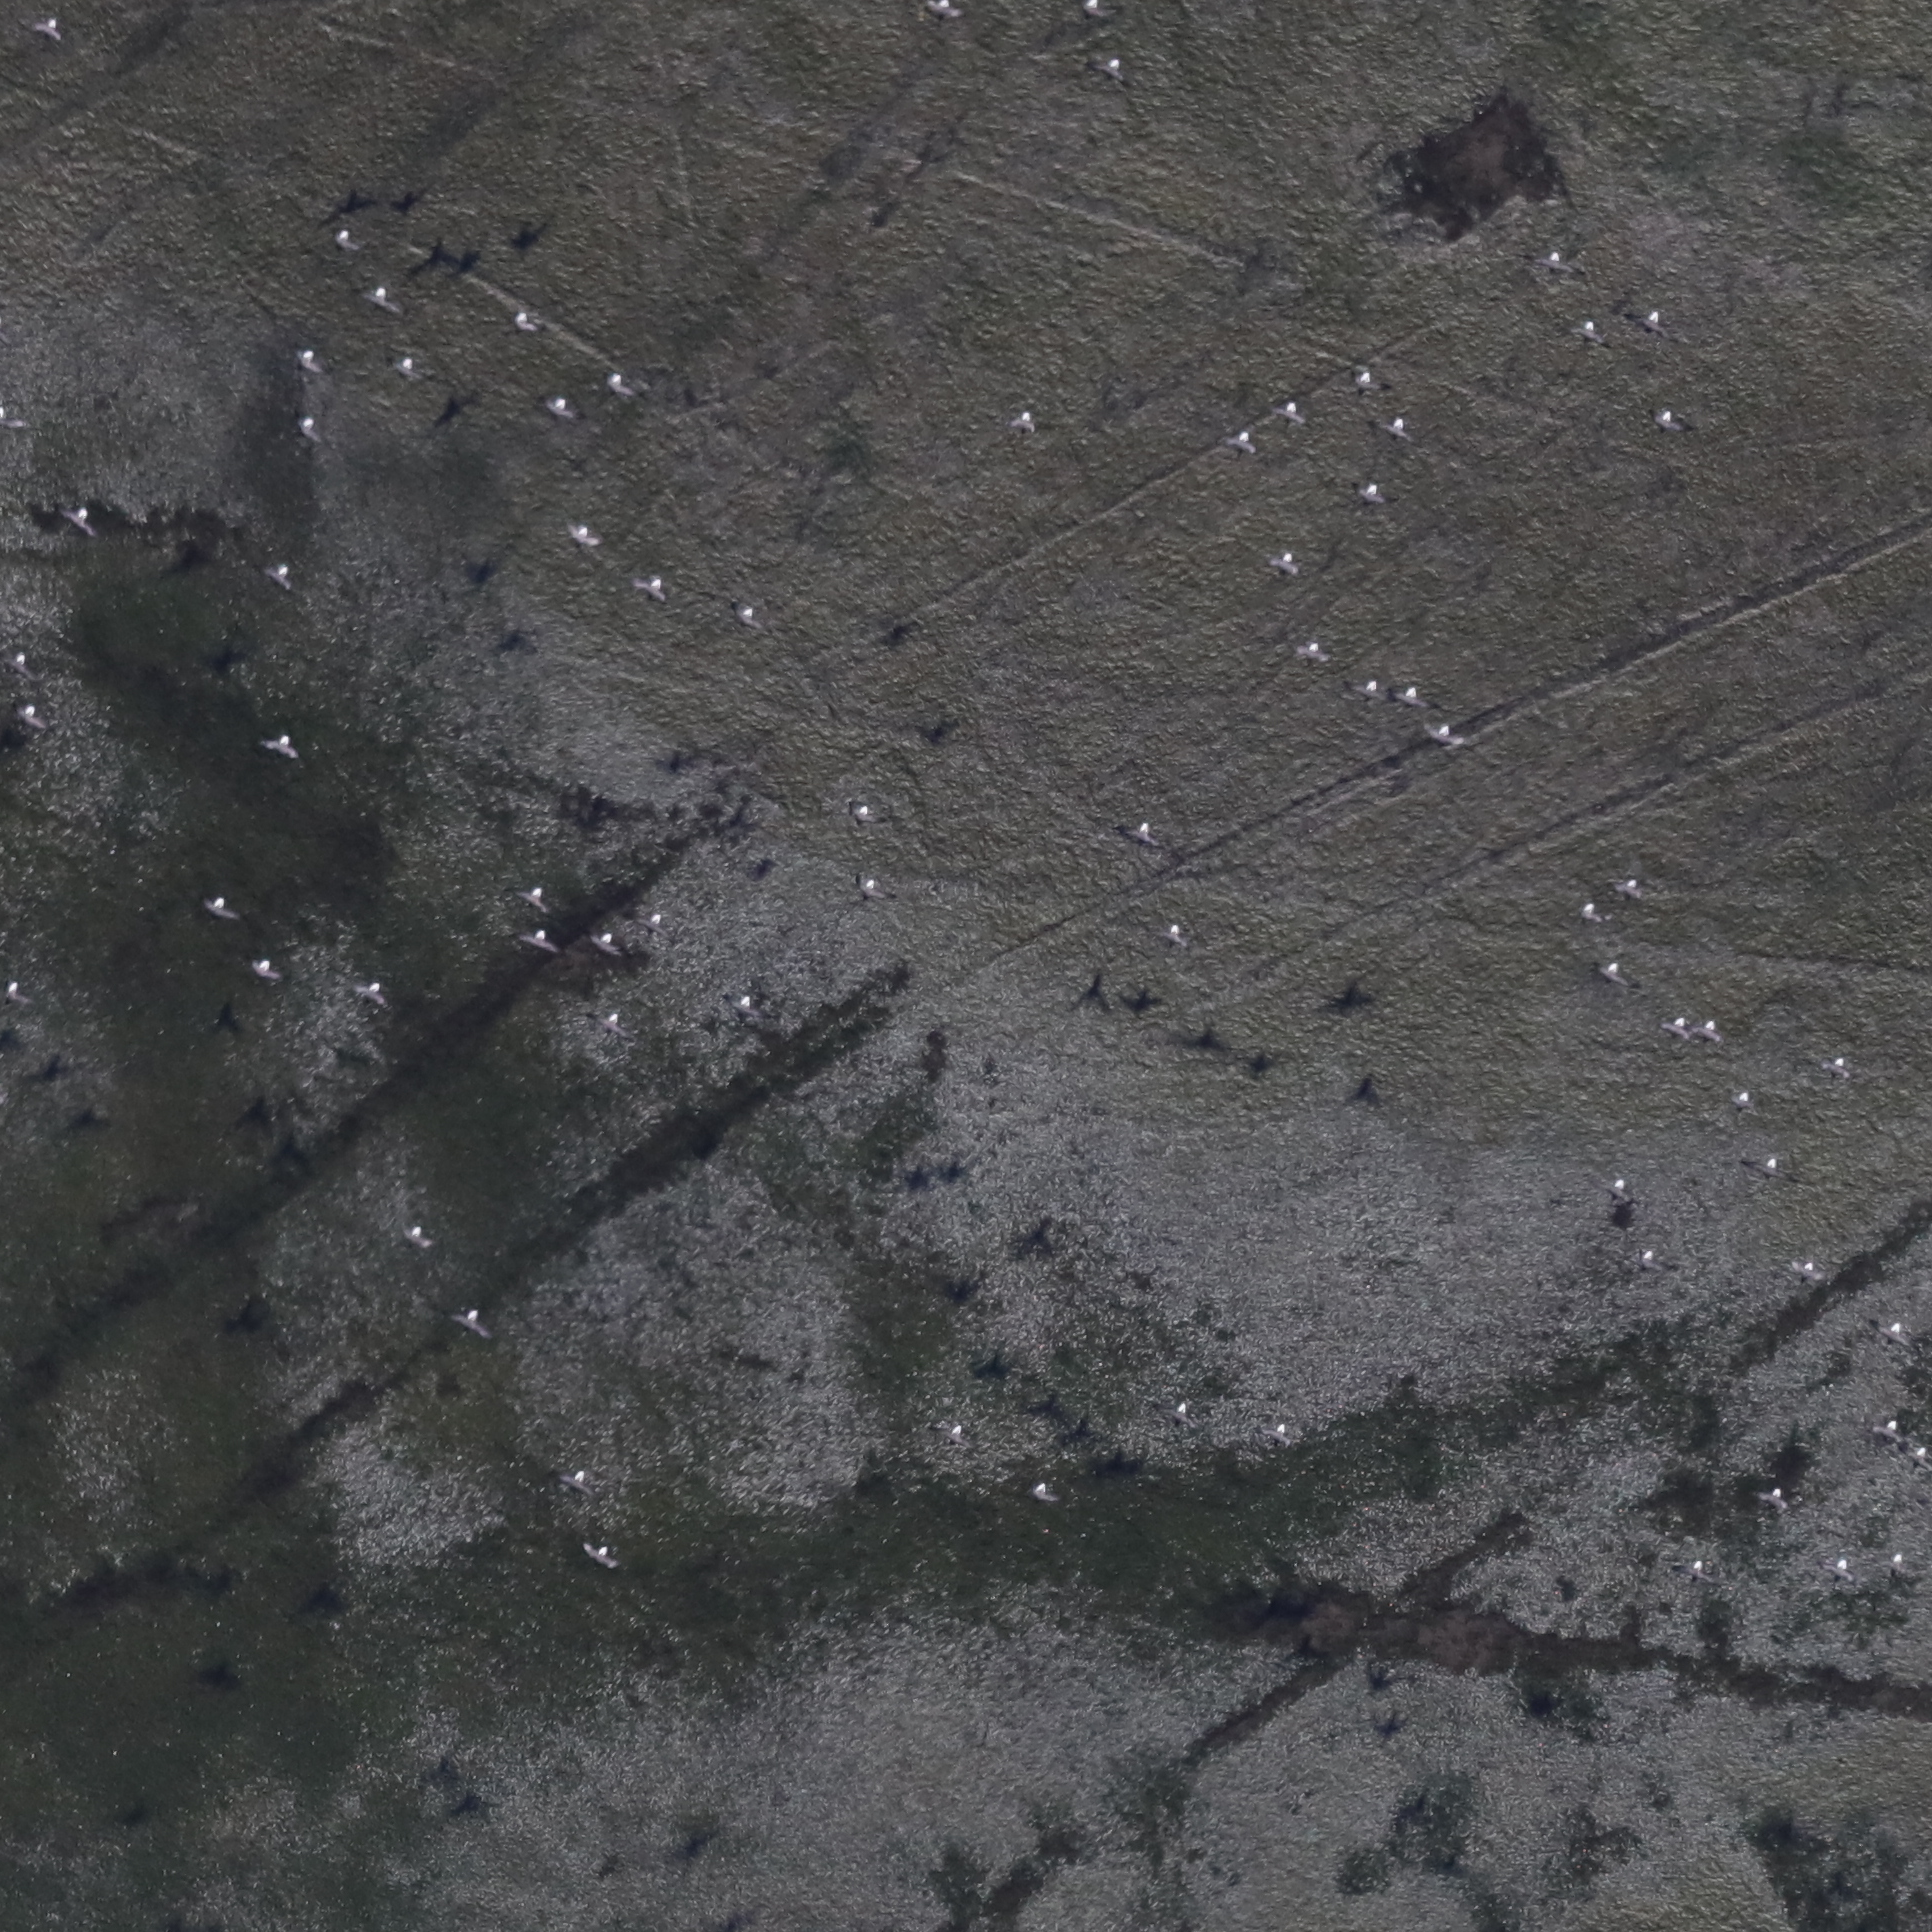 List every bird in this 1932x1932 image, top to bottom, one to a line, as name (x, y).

brant (941, 9)
brant (1089, 12)
brant (46, 24)
brant (1113, 75)
brant (346, 244)
brant (1555, 263)
brant (379, 307)
brant (521, 318)
brant (1648, 321)
brant (1587, 324)
brant (312, 364)
brant (409, 370)
brant (1356, 377)
brant (615, 385)
brant (560, 399)
brant (1292, 415)
brant (1655, 417)
brant (1021, 422)
brant (1399, 429)
brant (302, 430)
brant (1240, 447)
brant (1382, 497)
brant (76, 514)
brant (570, 538)
brant (1283, 566)
brant (278, 573)
brant (655, 582)
brant (748, 618)
brant (1311, 650)
brant (16, 666)
brant (1368, 685)
brant (1409, 698)
brant (28, 715)
brant (1441, 732)
brant (286, 743)
brant (863, 816)
brant (1143, 831)
brant (1629, 887)
brant (540, 889)
brant (868, 891)
brant (1585, 908)
brant (223, 911)
brant (654, 922)
brant (1172, 936)
brant (546, 945)
brant (599, 947)
brant (1611, 973)
brant (256, 976)
brant (10, 989)
brant (373, 991)
brant (741, 1009)
brant (612, 1027)
brant (1676, 1031)
brant (1709, 1034)
brant (1839, 1062)
brant (1745, 1109)
brant (1768, 1173)
brant (1620, 1194)
brant (412, 1233)
brant (1648, 1268)
brant (1805, 1271)
brant (469, 1322)
brant (1887, 1332)
brant (1182, 1413)
brant (1890, 1433)
brant (959, 1438)
brant (1276, 1441)
brant (1923, 1456)
brant (578, 1487)
brant (1042, 1490)
brant (1775, 1499)
brant (601, 1558)
brant (1895, 1567)
brant (1842, 1571)
brant (1695, 1576)